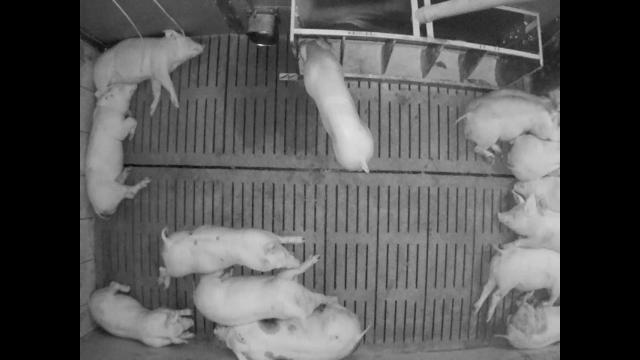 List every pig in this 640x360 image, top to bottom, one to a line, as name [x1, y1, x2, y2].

pig [91, 29, 207, 115]
pig [296, 37, 376, 177]
pig [84, 82, 152, 224]
pig [452, 89, 558, 161]
pig [509, 135, 559, 181]
pig [512, 176, 561, 212]
pig [496, 190, 561, 252]
pig [155, 224, 309, 290]
pig [469, 244, 560, 325]
pig [191, 251, 330, 323]
pig [88, 279, 197, 349]
pig [492, 290, 561, 349]
pig [212, 302, 376, 359]